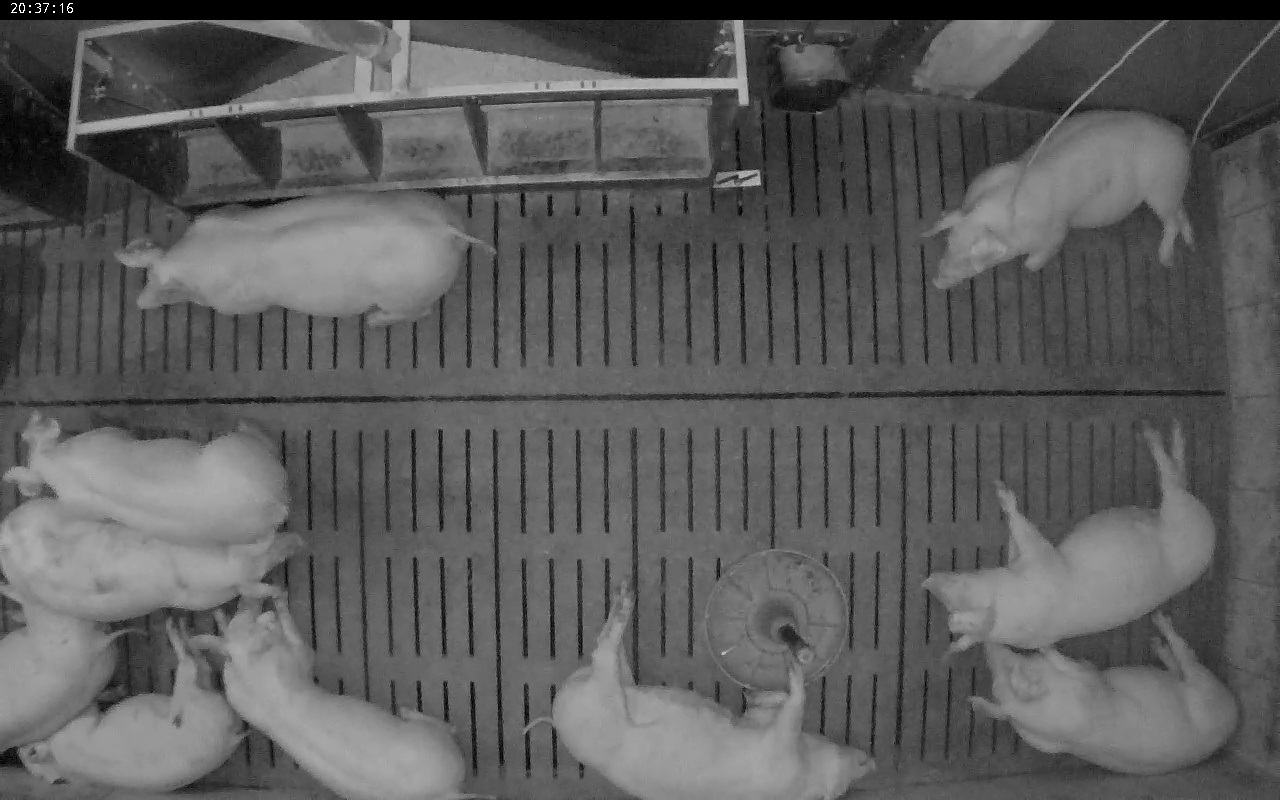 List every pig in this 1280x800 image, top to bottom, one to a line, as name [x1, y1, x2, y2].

pig [920, 108, 1198, 293]
pig [114, 190, 499, 326]
pig [4, 410, 294, 545]
pig [920, 418, 1219, 653]
pig [3, 497, 306, 624]
pig [525, 581, 875, 799]
pig [0, 583, 151, 756]
pig [189, 592, 478, 797]
pig [968, 612, 1239, 777]
pig [16, 616, 255, 792]